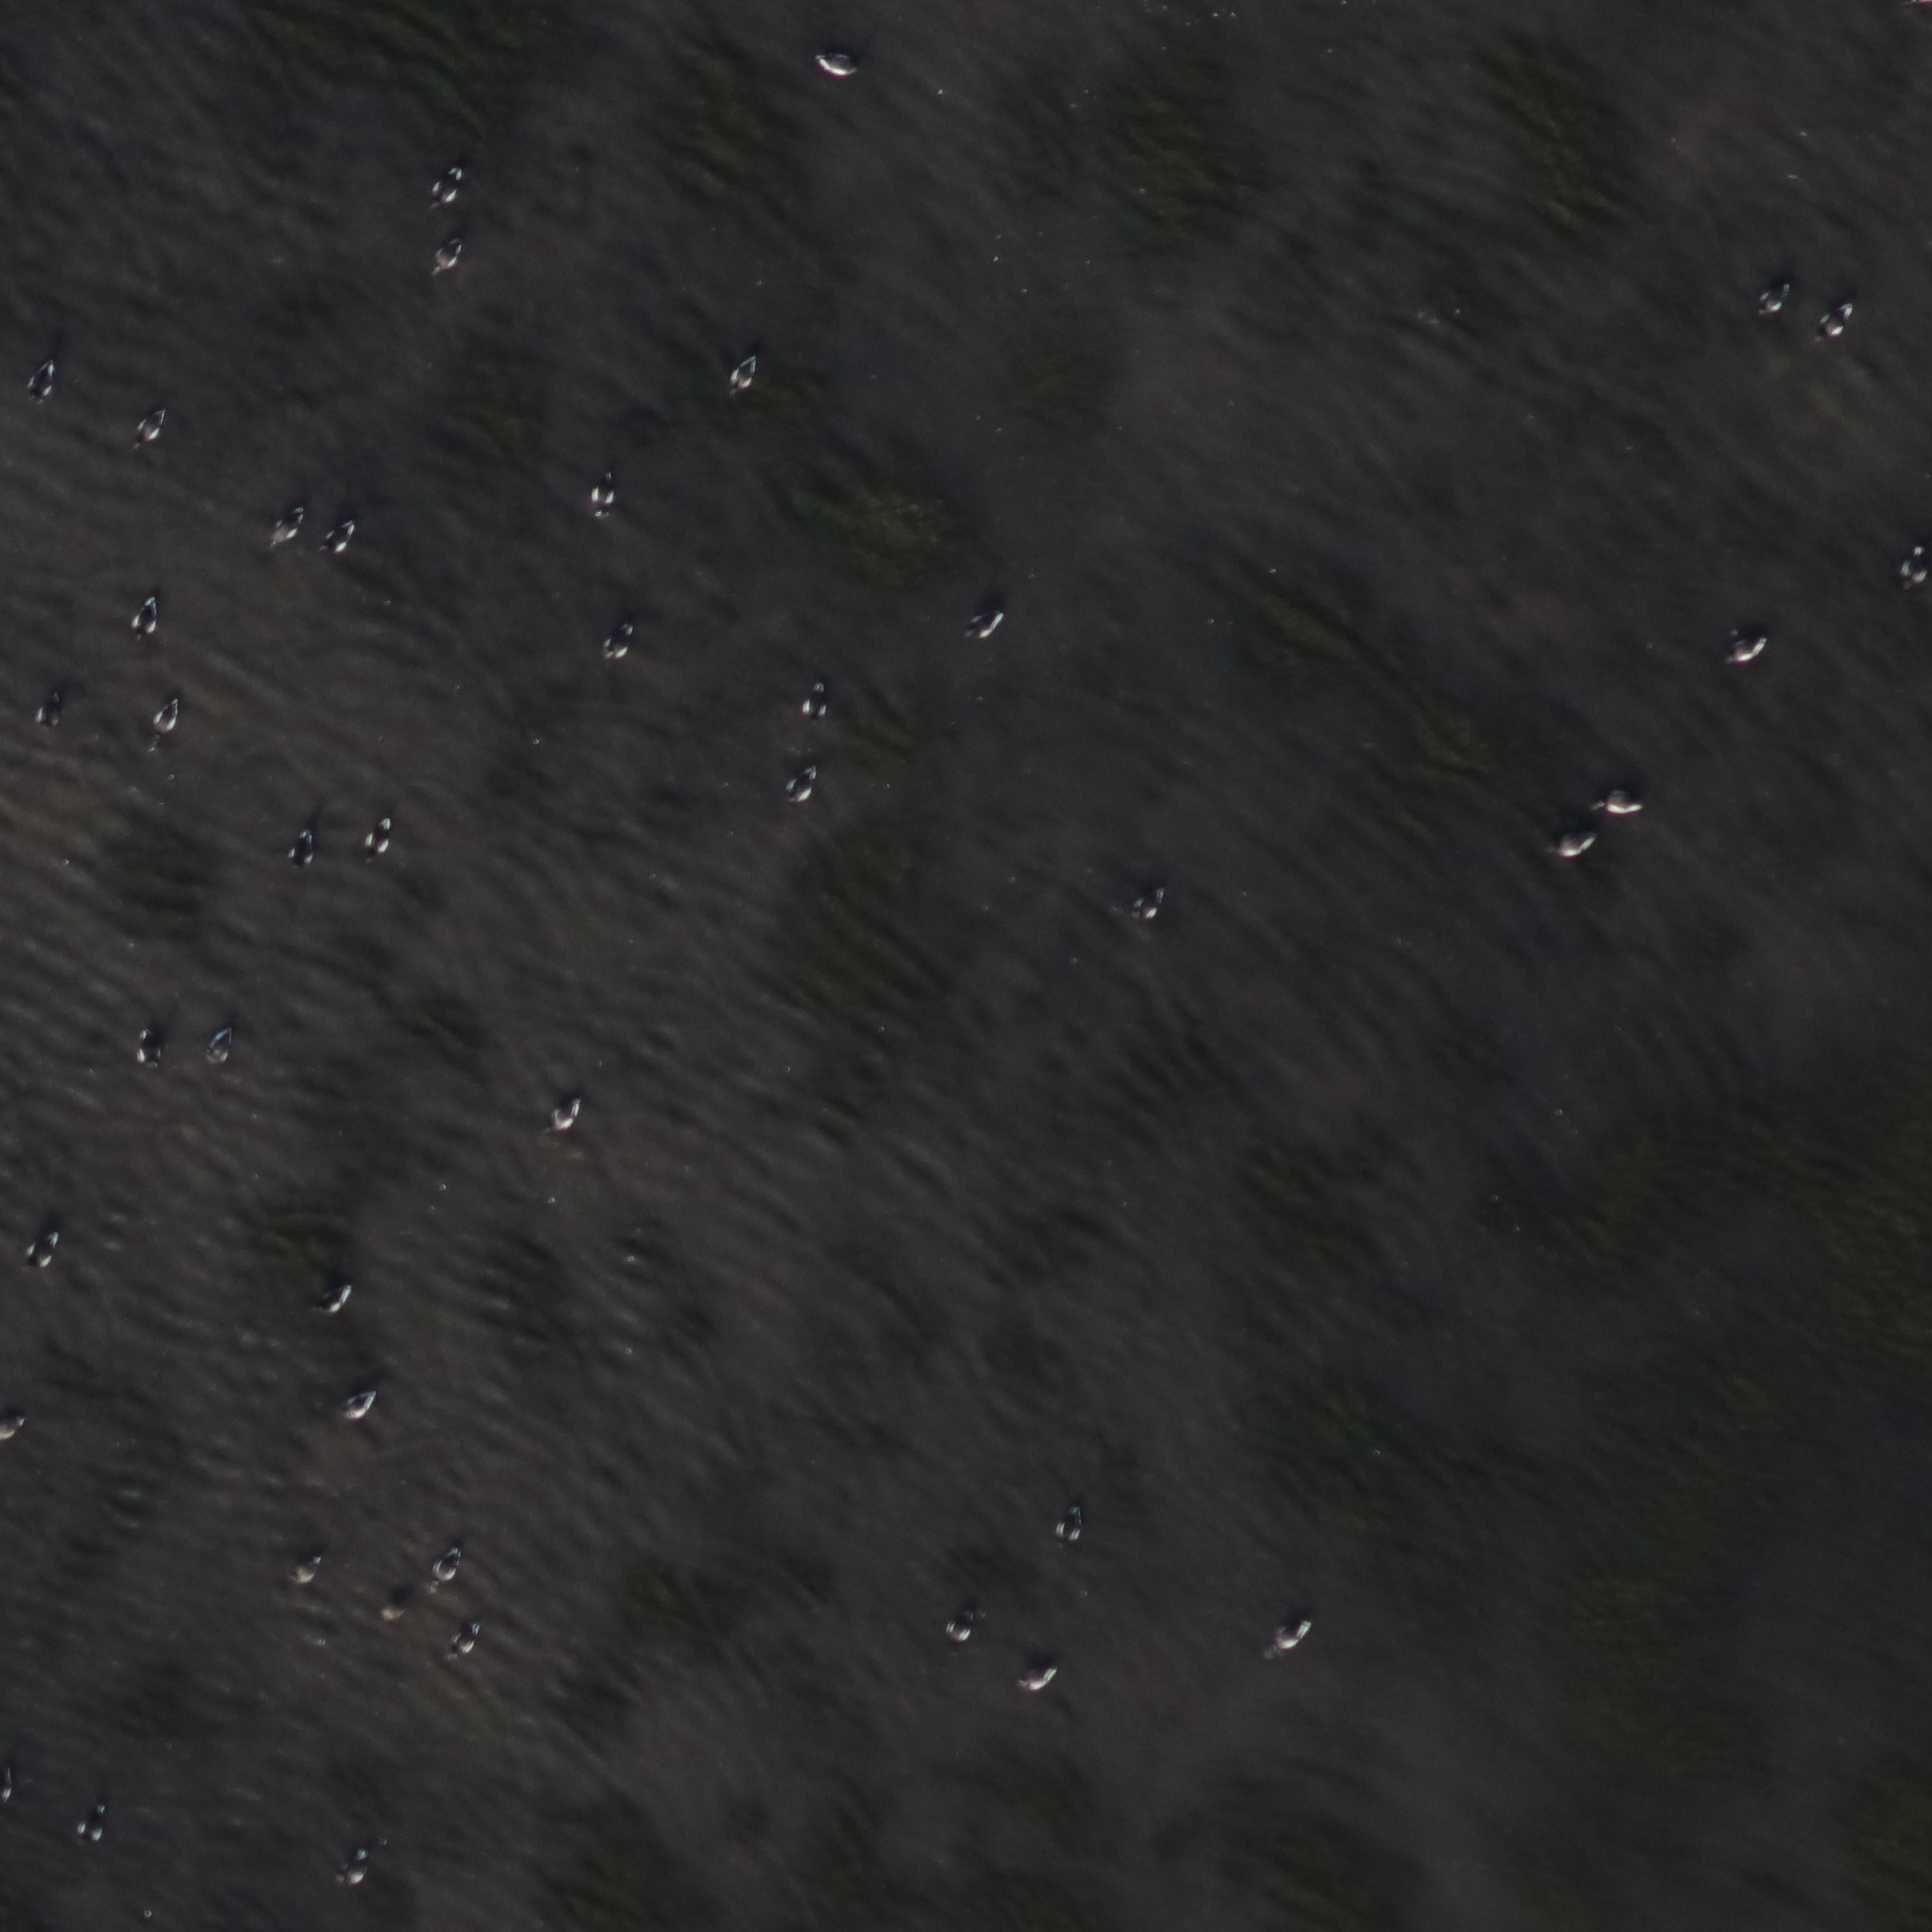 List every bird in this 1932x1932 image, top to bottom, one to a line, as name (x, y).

brant (838, 65)
brant (447, 188)
brant (445, 255)
brant (1773, 299)
brant (1833, 324)
brant (741, 375)
brant (39, 383)
brant (148, 427)
brant (603, 501)
brant (284, 530)
brant (340, 537)
brant (1916, 567)
brant (143, 619)
brant (988, 625)
brant (618, 638)
brant (1746, 648)
brant (814, 706)
brant (51, 715)
brant (167, 718)
brant (799, 785)
brant (1618, 802)
brant (377, 839)
brant (1572, 843)
brant (302, 850)
brant (1147, 907)
brant (217, 1044)
brant (147, 1045)
brant (562, 1115)
brant (41, 1250)
brant (330, 1295)
brant (354, 1406)
brant (7, 1425)
brant (1071, 1526)
brant (446, 1566)
brant (303, 1570)
other bird (400, 1611)
brant (966, 1633)
brant (1293, 1637)
brant (462, 1643)
brant (1025, 1678)
brant (3, 1785)
brant (91, 1827)
brant (354, 1864)